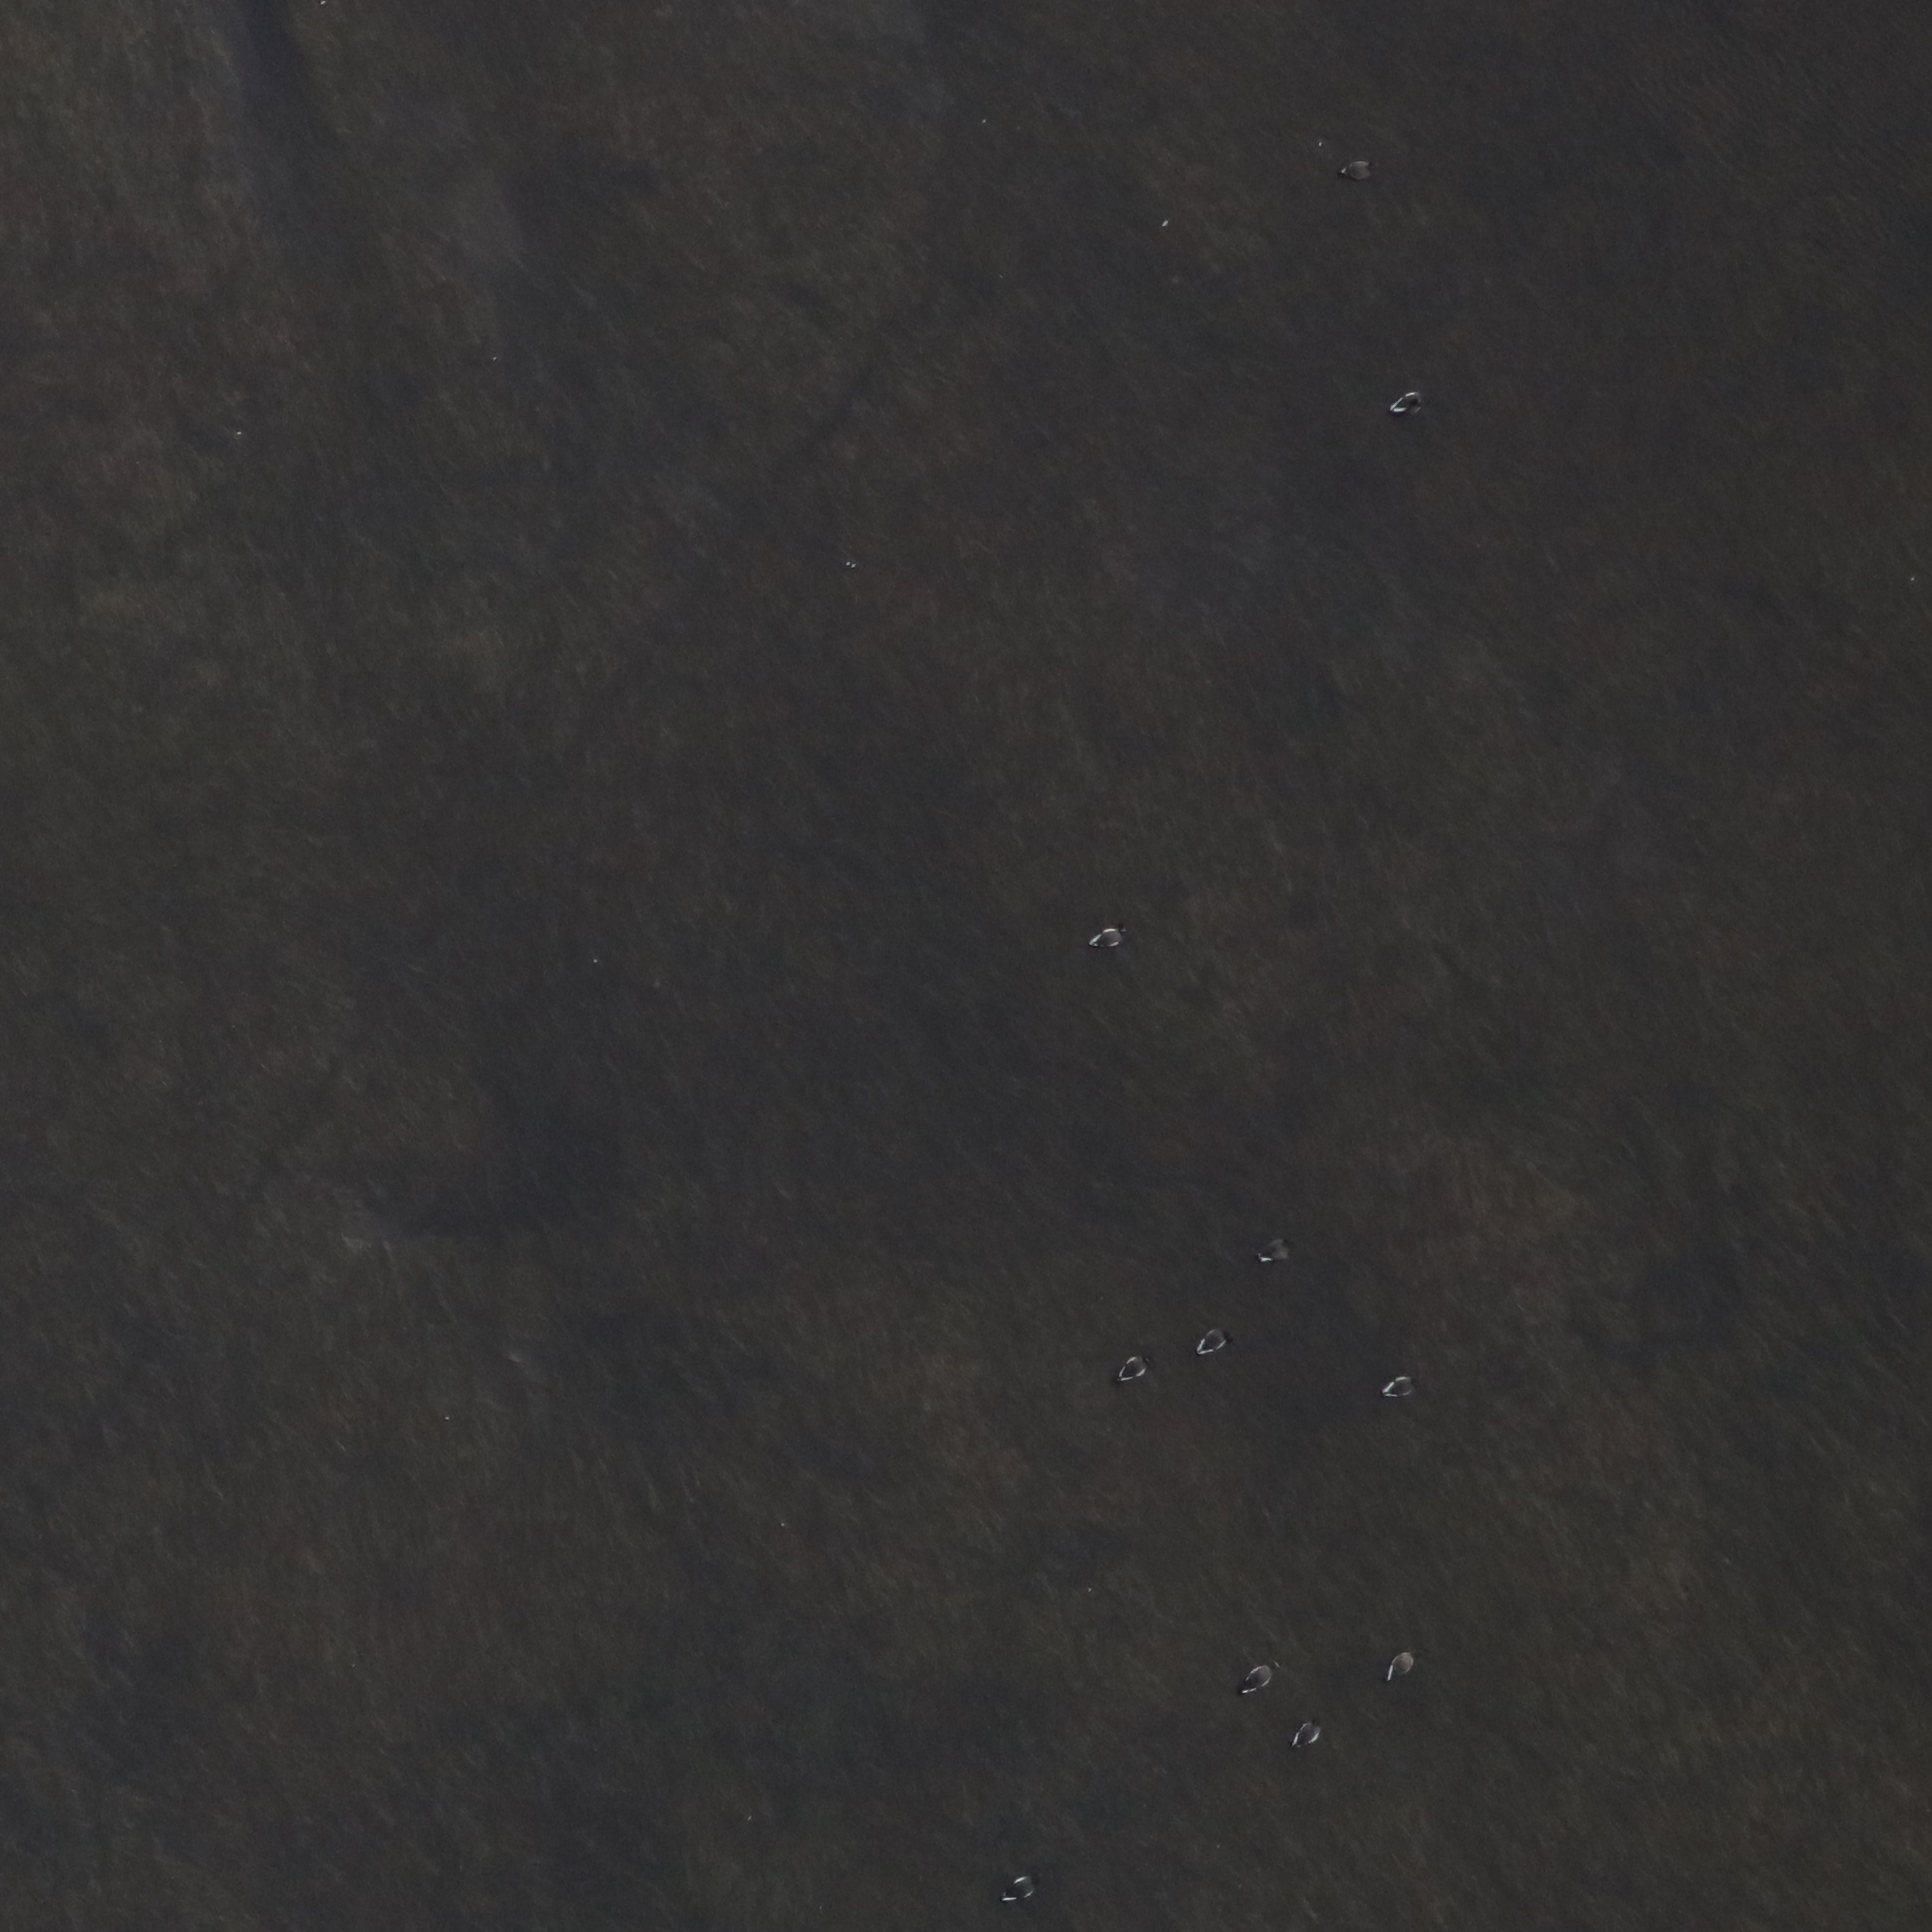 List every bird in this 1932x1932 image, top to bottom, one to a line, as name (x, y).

brant (1357, 169)
brant (1408, 400)
brant (1109, 937)
brant (1276, 1252)
brant (1216, 1343)
brant (1132, 1370)
brant (1399, 1386)
brant (1402, 1663)
brant (1258, 1677)
brant (1307, 1733)
brant (1020, 1887)